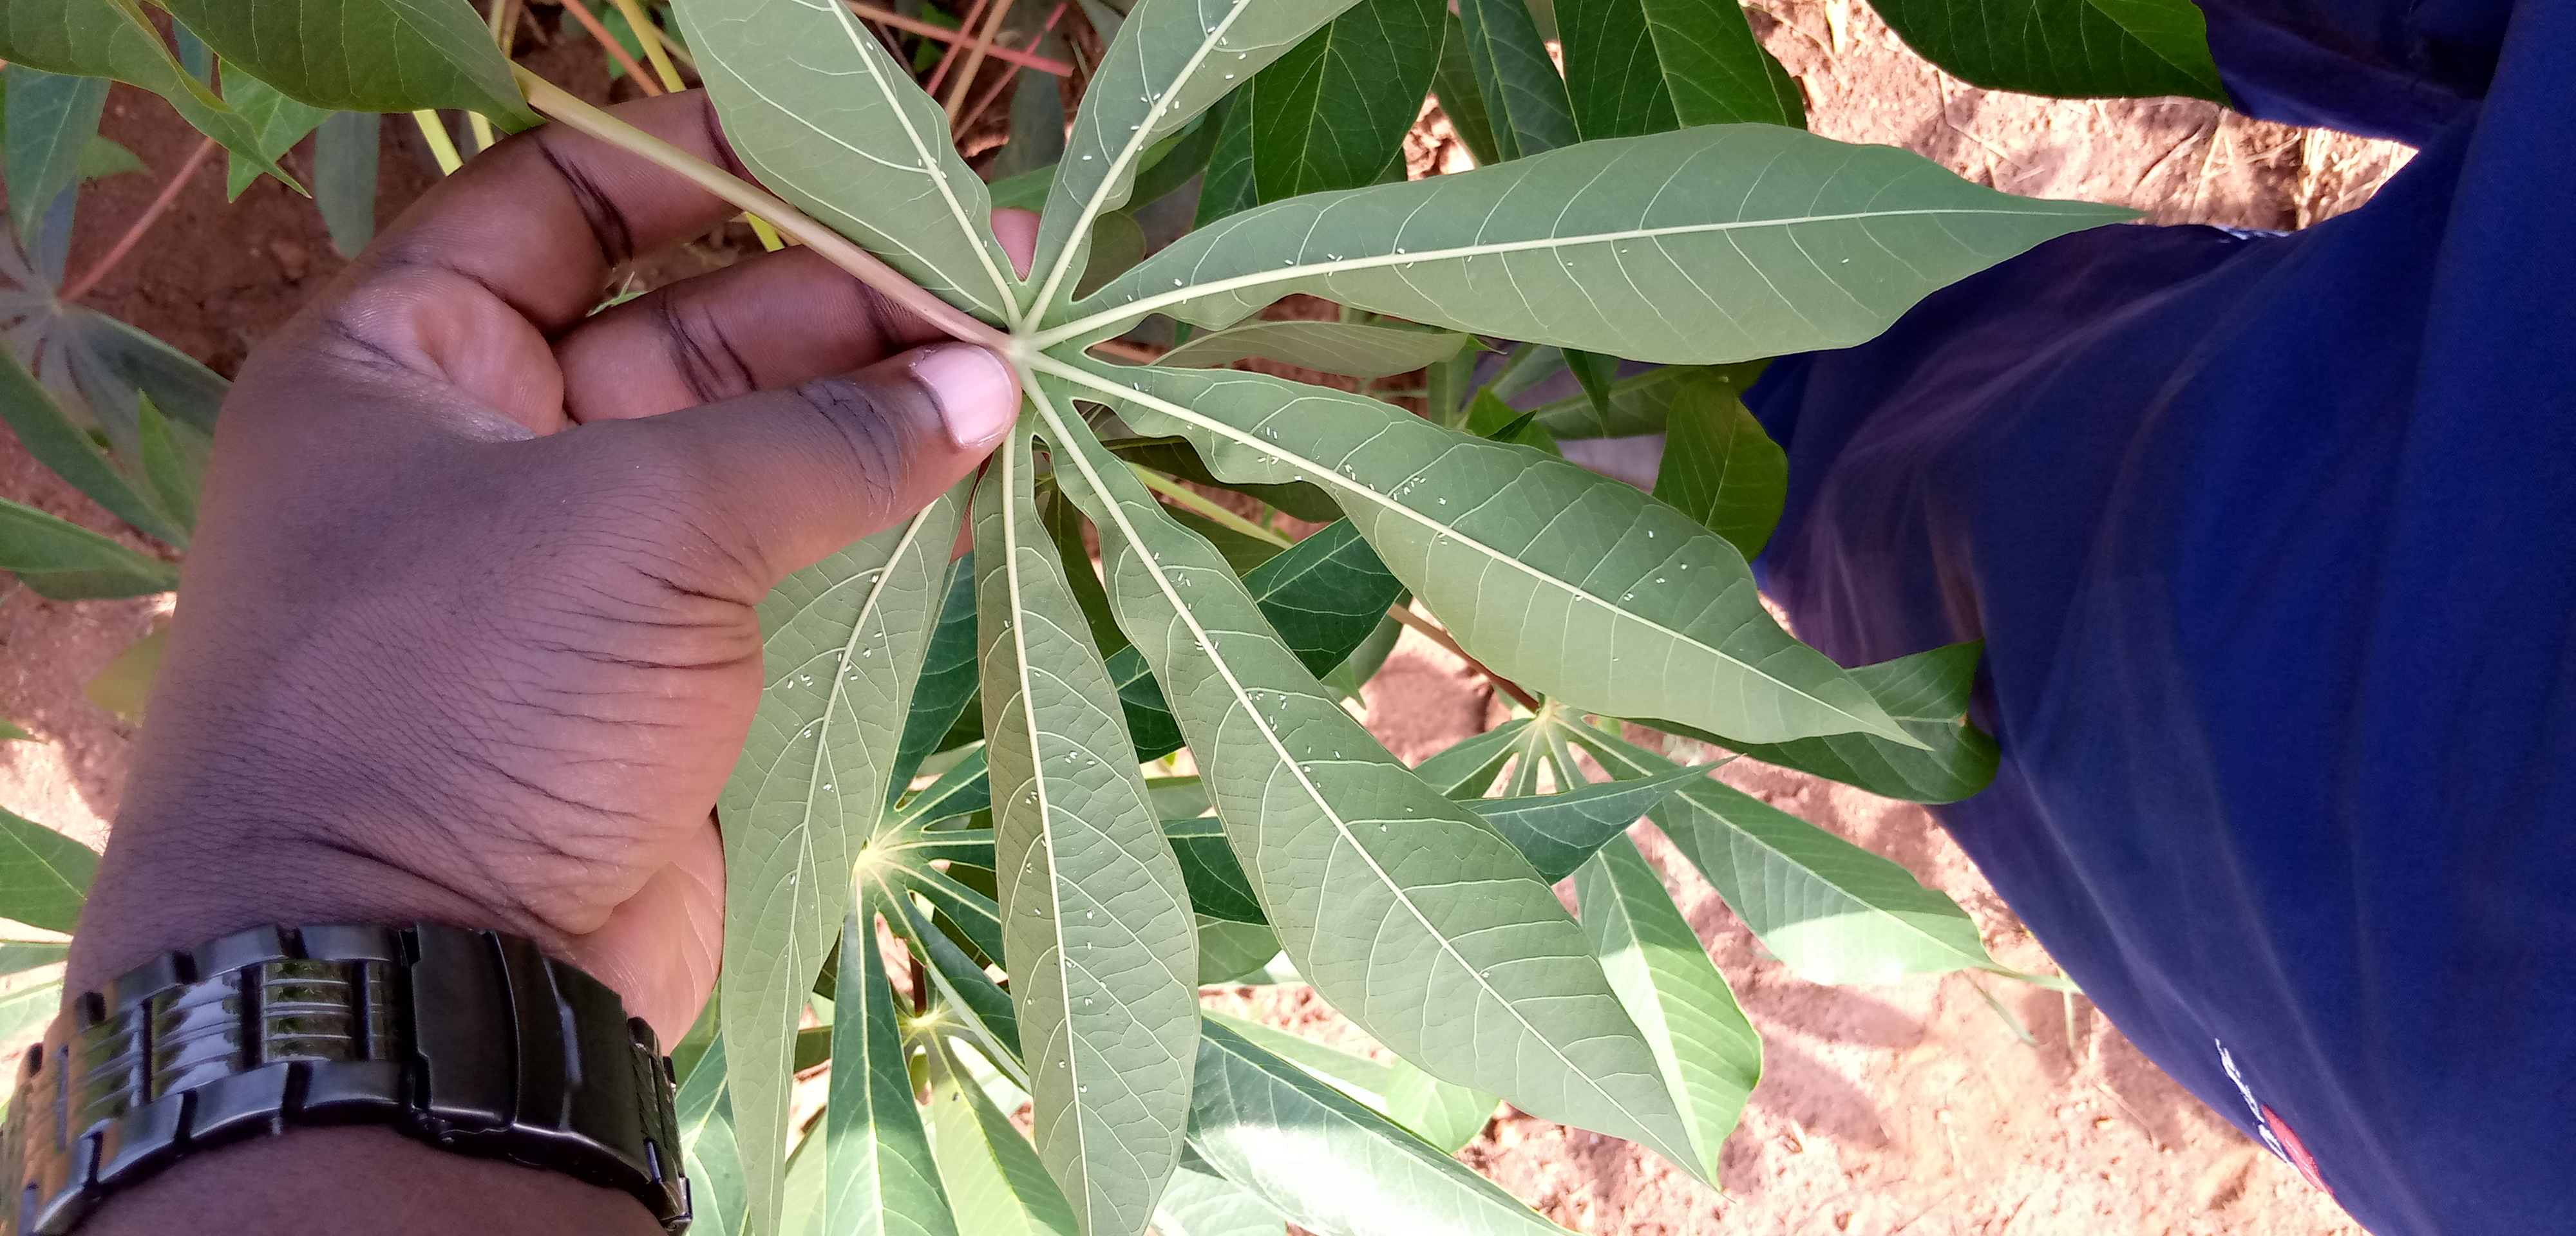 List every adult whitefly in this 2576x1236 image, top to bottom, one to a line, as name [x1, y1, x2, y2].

whitefly [1231, 1, 1242, 5]
whitefly [1205, 24, 1216, 33]
whitefly [1220, 35, 1229, 48]
whitefly [865, 41, 876, 51]
whitefly [1236, 51, 1247, 62]
whitefly [1224, 73, 1235, 81]
whitefly [1151, 89, 1162, 101]
whitefly [1139, 95, 1149, 104]
whitefly [1171, 98, 1182, 111]
whitefly [1159, 108, 1168, 119]
whitefly [1128, 124, 1141, 133]
whitefly [1137, 144, 1144, 153]
whitefly [1081, 154, 1094, 162]
whitefly [916, 156, 924, 169]
whitefly [931, 156, 939, 164]
whitefly [940, 170, 950, 180]
whitefly [983, 238, 990, 249]
whitefly [1395, 246, 1406, 255]
whitefly [1617, 247, 1630, 256]
whitefly [1325, 253, 1335, 261]
whitefly [1335, 254, 1346, 263]
whitefly [1466, 254, 1474, 263]
whitefly [1282, 257, 1294, 266]
whitefly [1838, 257, 1850, 265]
whitefly [1565, 261, 1575, 268]
whitefly [1405, 262, 1416, 270]
whitefly [1327, 270, 1334, 278]
whitefly [1174, 277, 1183, 285]
whitefly [1174, 281, 1181, 287]
whitefly [1126, 293, 1134, 303]
whitefly [1182, 297, 1189, 305]
whitefly [1132, 381, 1141, 392]
whitefly [1186, 424, 1193, 432]
whitefly [1265, 424, 1271, 437]
whitefly [1273, 429, 1278, 442]
whitefly [1232, 439, 1244, 445]
whitefly [1256, 456, 1267, 464]
whitefly [1271, 457, 1280, 465]
whitefly [1347, 463, 1354, 471]
whitefly [1345, 464, 1350, 474]
whitefly [1350, 471, 1357, 482]
whitefly [1293, 474, 1303, 482]
whitefly [1412, 476, 1420, 482]
whitefly [1419, 476, 1428, 483]
whitefly [1409, 480, 1416, 489]
whitefly [1367, 482, 1376, 491]
whitefly [1405, 485, 1412, 494]
whitefly [1403, 487, 1408, 496]
whitefly [1392, 492, 1399, 503]
whitefly [1436, 496, 1450, 506]
whitefly [1646, 528, 1657, 539]
whitefly [1437, 532, 1446, 539]
whitefly [1440, 540, 1448, 547]
whitefly [1152, 551, 1161, 561]
whitefly [1680, 562, 1687, 571]
whitefly [1176, 572, 1184, 583]
whitefly [871, 574, 876, 583]
whitefly [875, 575, 879, 583]
whitefly [1184, 577, 1193, 588]
whitefly [1658, 577, 1667, 583]
whitefly [1654, 578, 1661, 585]
whitefly [1625, 592, 1636, 599]
whitefly [1573, 595, 1584, 603]
whitefly [1622, 596, 1631, 603]
whitefly [1187, 600, 1193, 612]
whitefly [1002, 619, 1012, 629]
whitefly [871, 631, 884, 639]
whitefly [1213, 639, 1220, 652]
whitefly [1193, 640, 1203, 646]
whitefly [1195, 645, 1205, 651]
whitefly [862, 648, 871, 657]
whitefly [835, 651, 844, 663]
whitefly [866, 651, 871, 659]
whitefly [844, 664, 853, 673]
whitefly [1033, 671, 1043, 679]
whitefly [800, 672, 812, 682]
whitefly [849, 674, 859, 682]
whitefly [786, 679, 794, 689]
whitefly [806, 681, 815, 688]
whitefly [1247, 691, 1254, 701]
whitefly [1257, 691, 1265, 697]
whitefly [1277, 693, 1288, 702]
whitefly [1255, 695, 1261, 702]
whitefly [1280, 702, 1288, 711]
whitefly [1268, 715, 1275, 726]
whitefly [1271, 723, 1278, 734]
whitefly [803, 729, 811, 736]
whitefly [805, 733, 813, 740]
whitefly [1306, 746, 1312, 755]
whitefly [1332, 749, 1345, 762]
whitefly [1070, 751, 1078, 756]
whitefly [1069, 753, 1077, 760]
whitefly [1063, 756, 1072, 764]
whitefly [1086, 759, 1096, 766]
whitefly [1302, 764, 1312, 769]
whitefly [1303, 769, 1312, 773]
whitefly [1314, 780, 1324, 790]
whitefly [822, 783, 831, 791]
whitefly [826, 785, 833, 791]
whitefly [1030, 791, 1038, 796]
whitefly [1032, 795, 1039, 801]
whitefly [1024, 796, 1032, 805]
whitefly [1404, 806, 1415, 815]
whitefly [1378, 823, 1389, 836]
whitefly [1041, 838, 1048, 848]
whitefly [1025, 861, 1032, 869]
whitefly [1025, 868, 1033, 875]
whitefly [789, 874, 797, 886]
whitefly [1033, 907, 1043, 916]
whitefly [1086, 910, 1090, 920]
whitefly [1090, 910, 1094, 921]
whitefly [1086, 940, 1094, 952]
whitefly [1065, 959, 1073, 969]
whitefly [1484, 971, 1490, 976]
whitefly [1482, 974, 1489, 979]
whitefly [1100, 980, 1108, 990]
whitefly [1027, 998, 1034, 1006]
whitefly [1084, 998, 1089, 1007]
whitefly [1088, 998, 1095, 1005]
whitefly [1057, 1060, 1065, 1065]
whitefly [1059, 1065, 1066, 1069]
whitefly [1077, 1085, 1089, 1094]